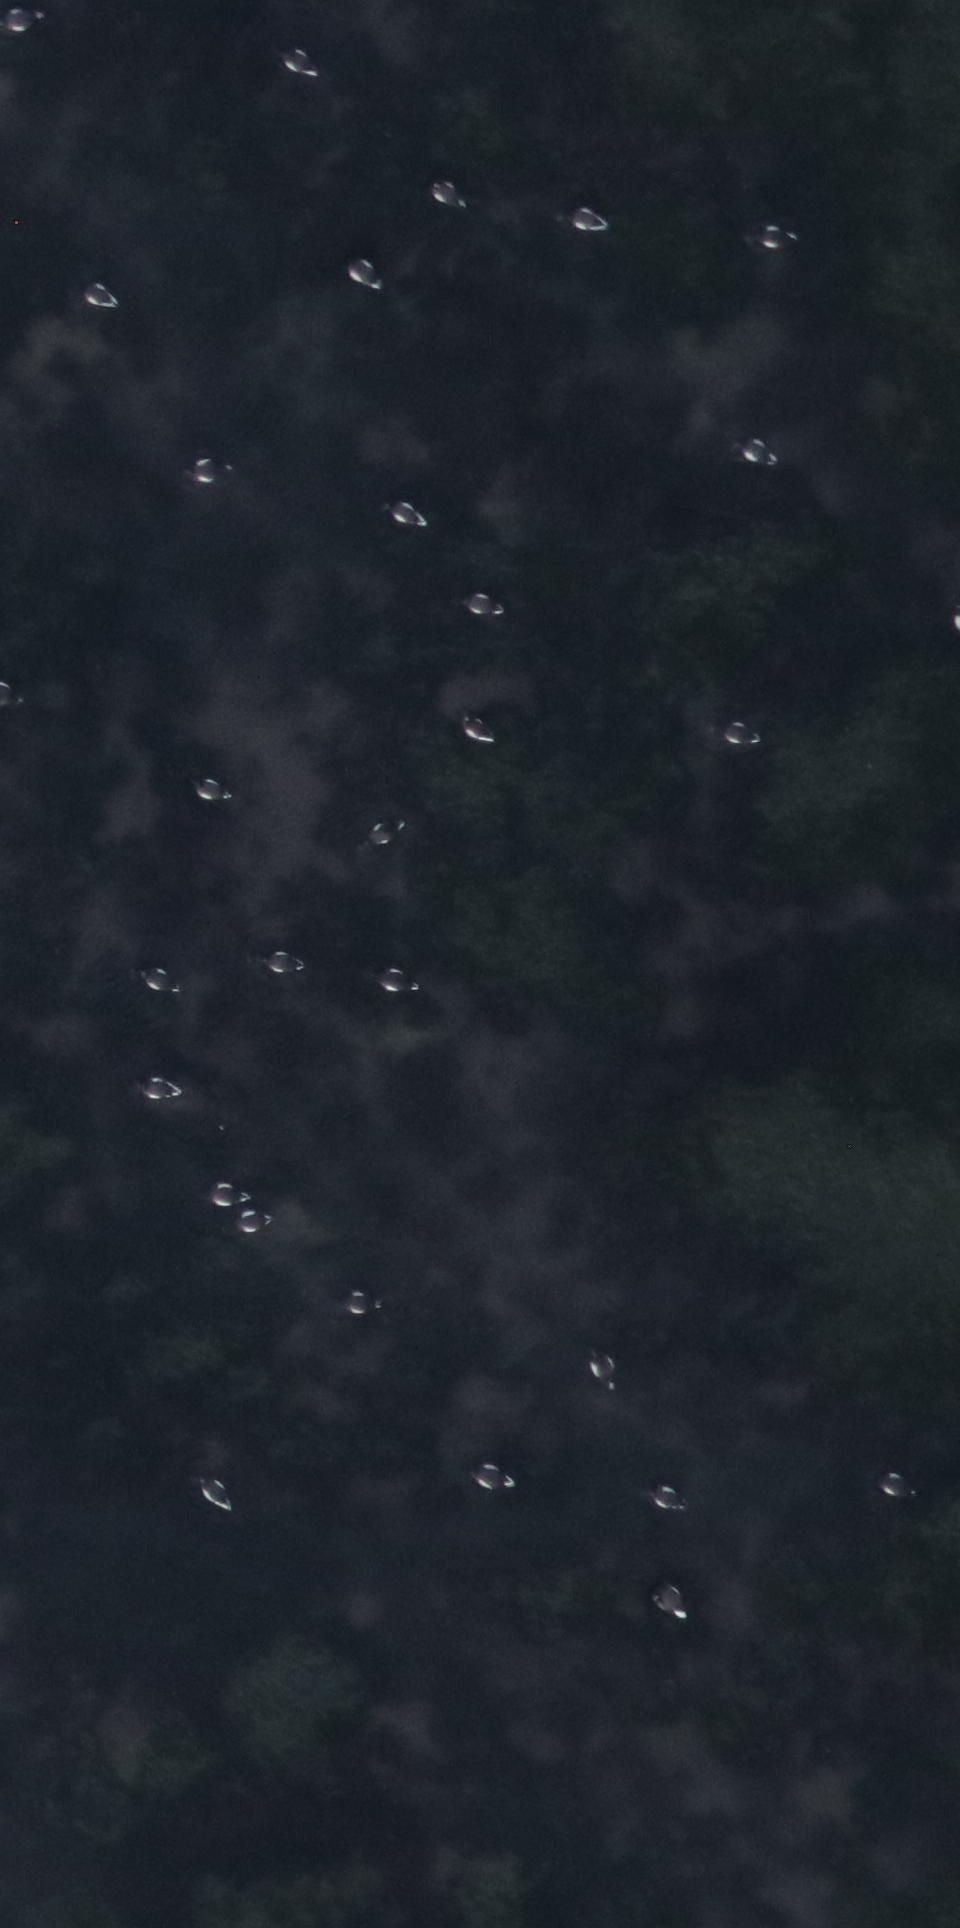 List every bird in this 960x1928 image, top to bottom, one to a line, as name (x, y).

brant (21, 17)
brant (299, 62)
brant (449, 193)
brant (584, 217)
brant (772, 237)
brant (364, 272)
brant (100, 294)
brant (757, 451)
brant (204, 470)
brant (406, 514)
brant (482, 604)
brant (3, 693)
brant (477, 728)
brant (738, 732)
brant (209, 788)
brant (383, 833)
brant (281, 962)
brant (156, 979)
brant (395, 980)
brant (157, 1088)
brant (230, 1197)
brant (251, 1221)
brant (358, 1303)
brant (602, 1367)
brant (491, 1476)
brant (895, 1484)
brant (214, 1492)
brant (665, 1497)
brant (669, 1600)